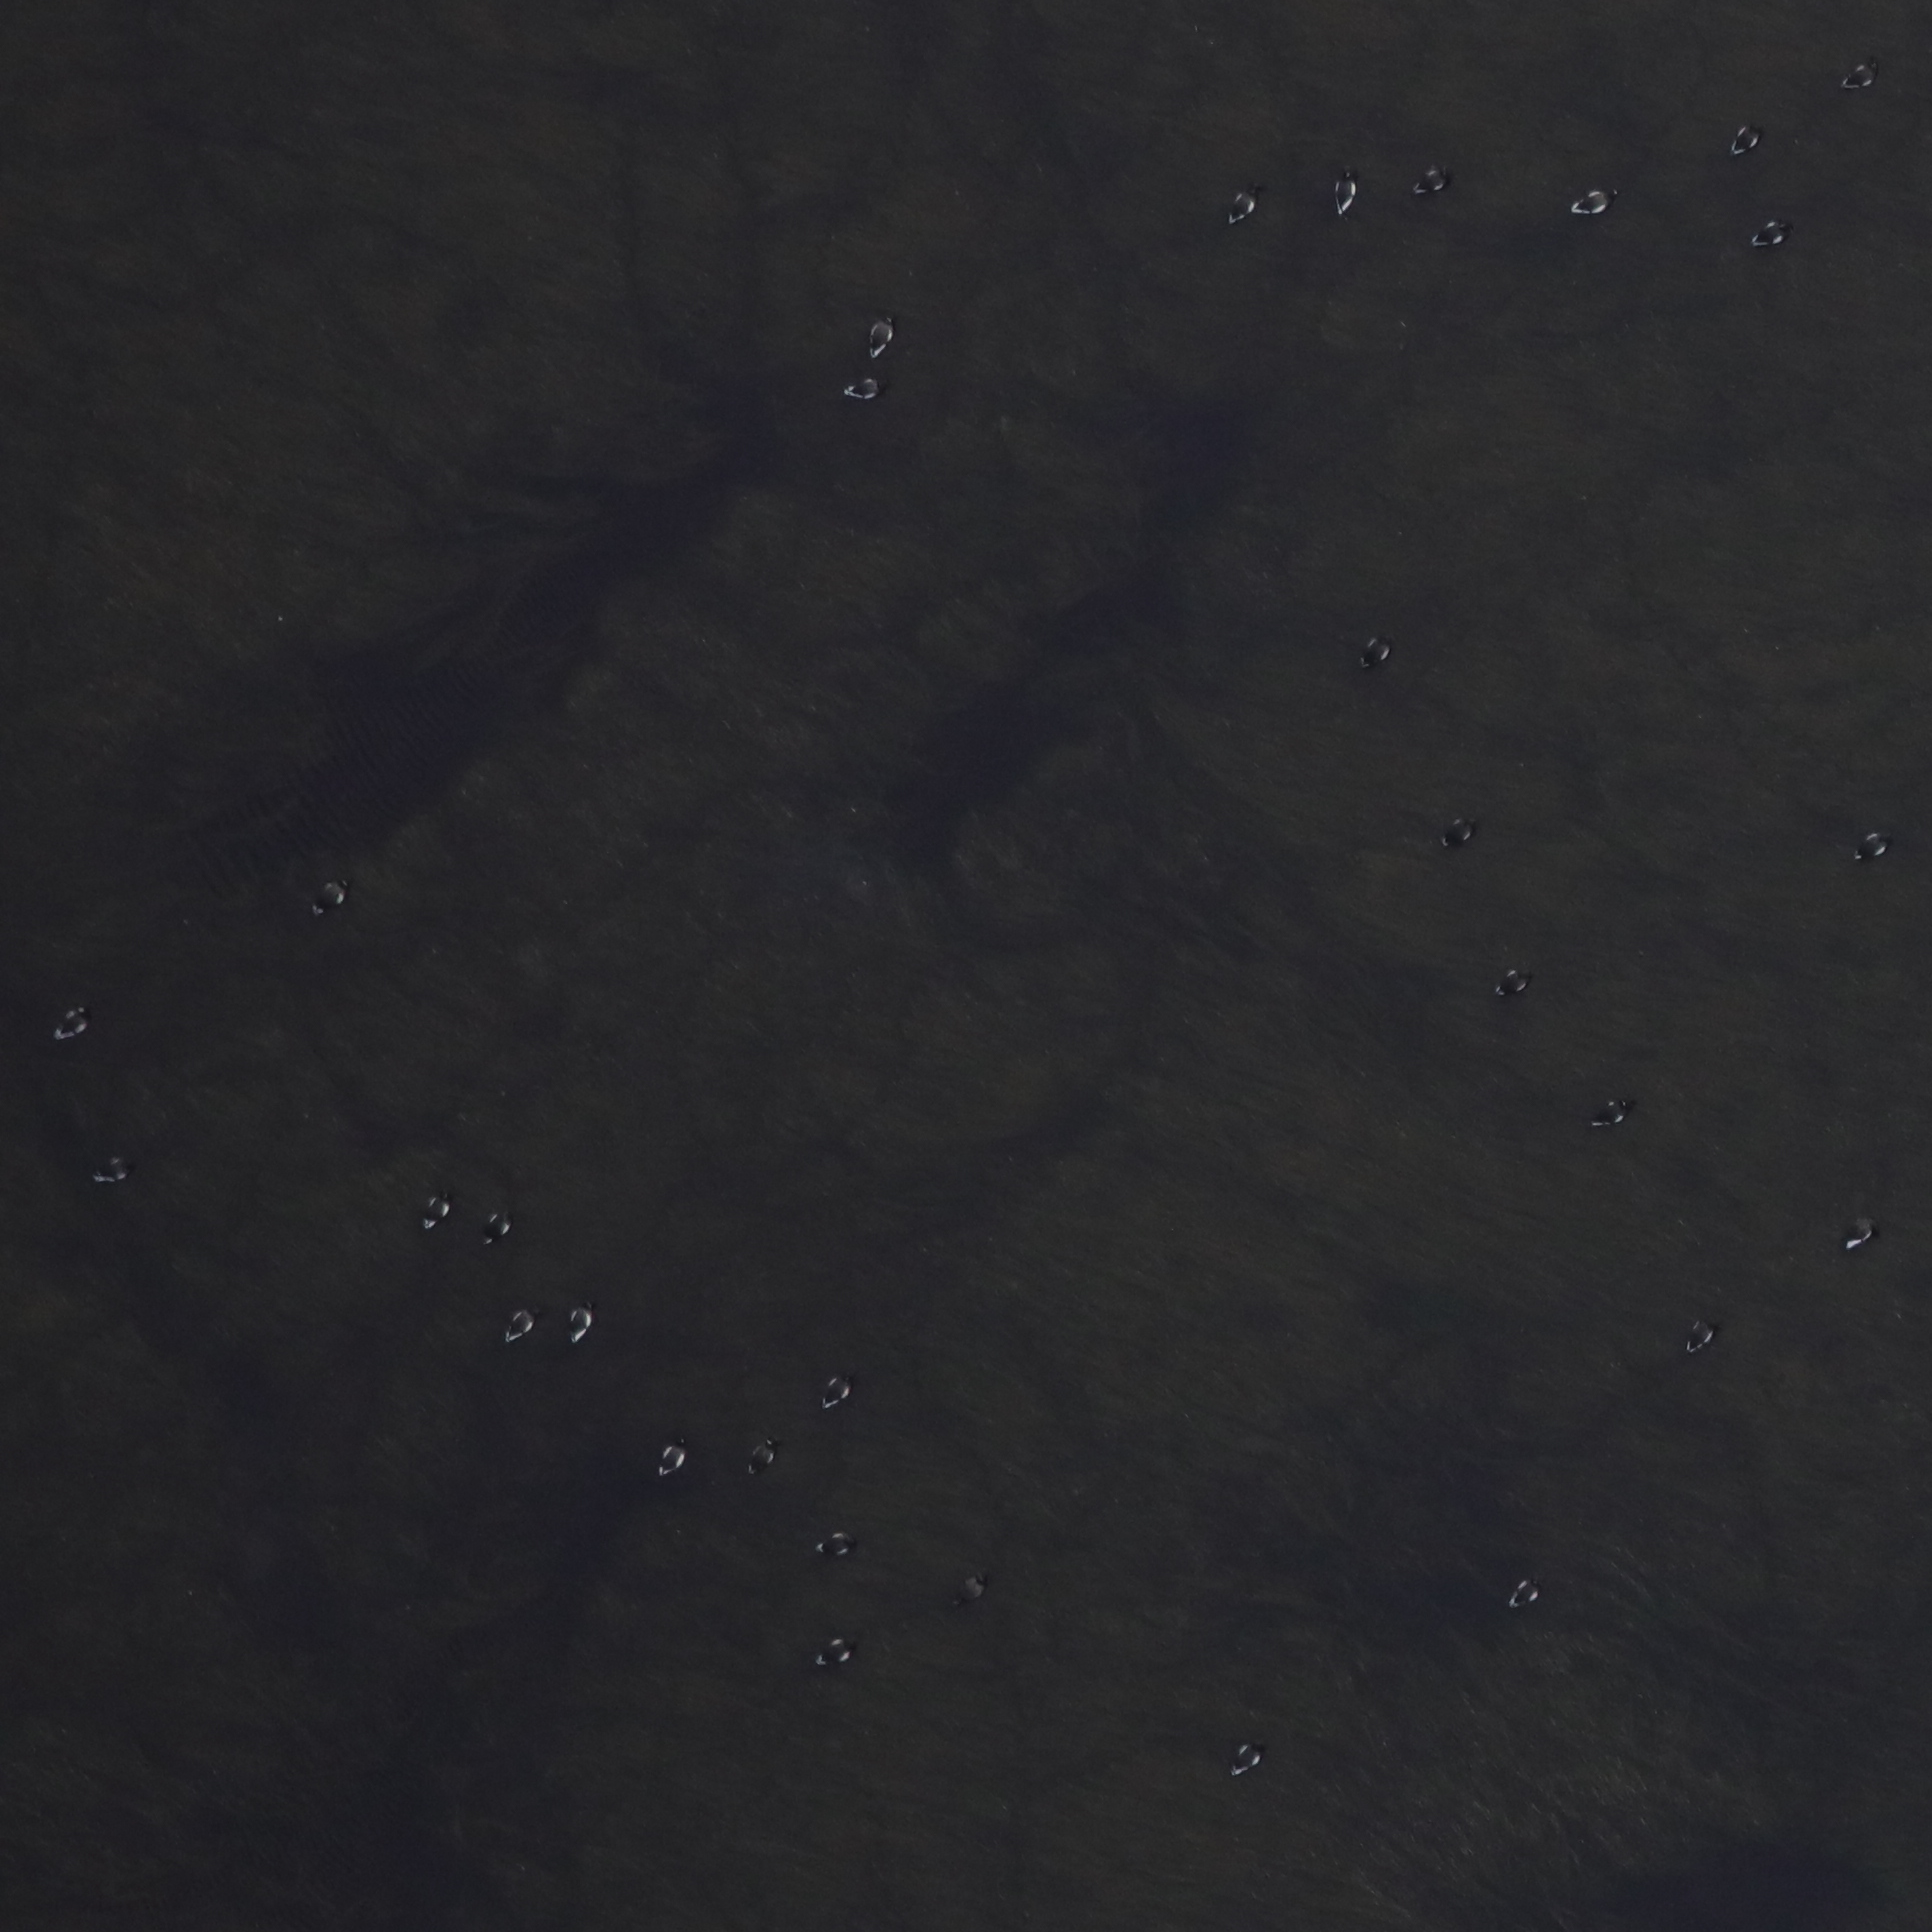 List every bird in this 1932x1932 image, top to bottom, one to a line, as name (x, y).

brant (1862, 76)
brant (1747, 137)
brant (1433, 182)
brant (1347, 196)
brant (1594, 204)
brant (1244, 205)
brant (1774, 235)
brant (881, 336)
brant (858, 391)
brant (1373, 649)
brant (1460, 836)
brant (1873, 846)
brant (332, 892)
brant (1514, 980)
brant (72, 1023)
brant (1610, 1109)
brant (113, 1167)
brant (441, 1211)
brant (498, 1226)
brant (1866, 1233)
brant (582, 1322)
brant (518, 1329)
brant (1700, 1336)
brant (841, 1394)
brant (763, 1457)
brant (670, 1460)
brant (836, 1544)
brant (970, 1586)
brant (1522, 1594)
brant (836, 1651)
brant (1247, 1757)